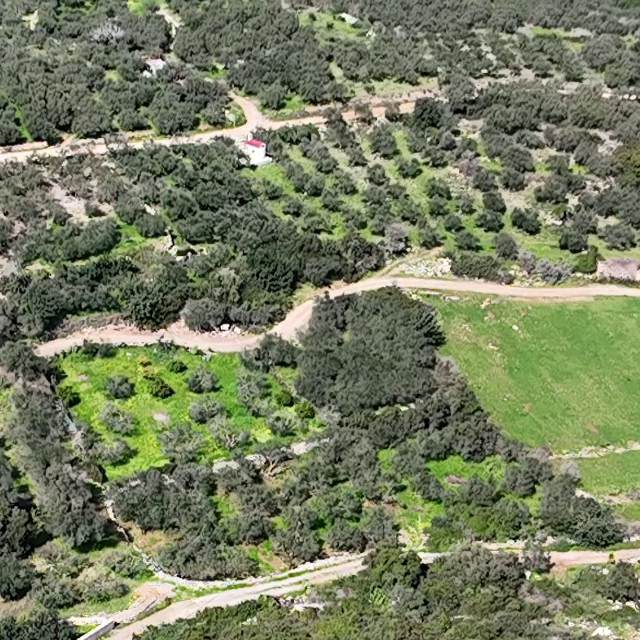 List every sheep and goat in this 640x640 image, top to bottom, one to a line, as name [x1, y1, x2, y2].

None